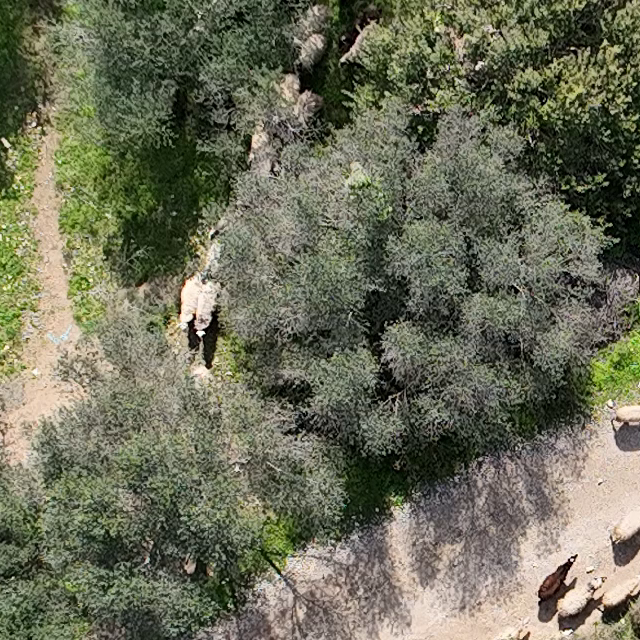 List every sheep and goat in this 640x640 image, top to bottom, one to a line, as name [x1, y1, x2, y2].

sheep [295, 6, 329, 33]
sheep [337, 23, 380, 64]
sheep [294, 34, 328, 70]
sheep [269, 72, 297, 111]
sheep [294, 91, 324, 122]
sheep [246, 120, 271, 163]
sheep [253, 155, 273, 177]
sheep [209, 212, 228, 238]
sheep [205, 241, 224, 269]
sheep [178, 273, 200, 332]
sheep [196, 281, 220, 339]
sheep [187, 363, 213, 388]
sheep [612, 405, 639, 424]
sheep [614, 496, 639, 544]
sheep [539, 553, 578, 600]
sheep [601, 574, 639, 608]
sheep [557, 576, 607, 617]
sheep [484, 618, 530, 639]
sheep [526, 631, 572, 639]